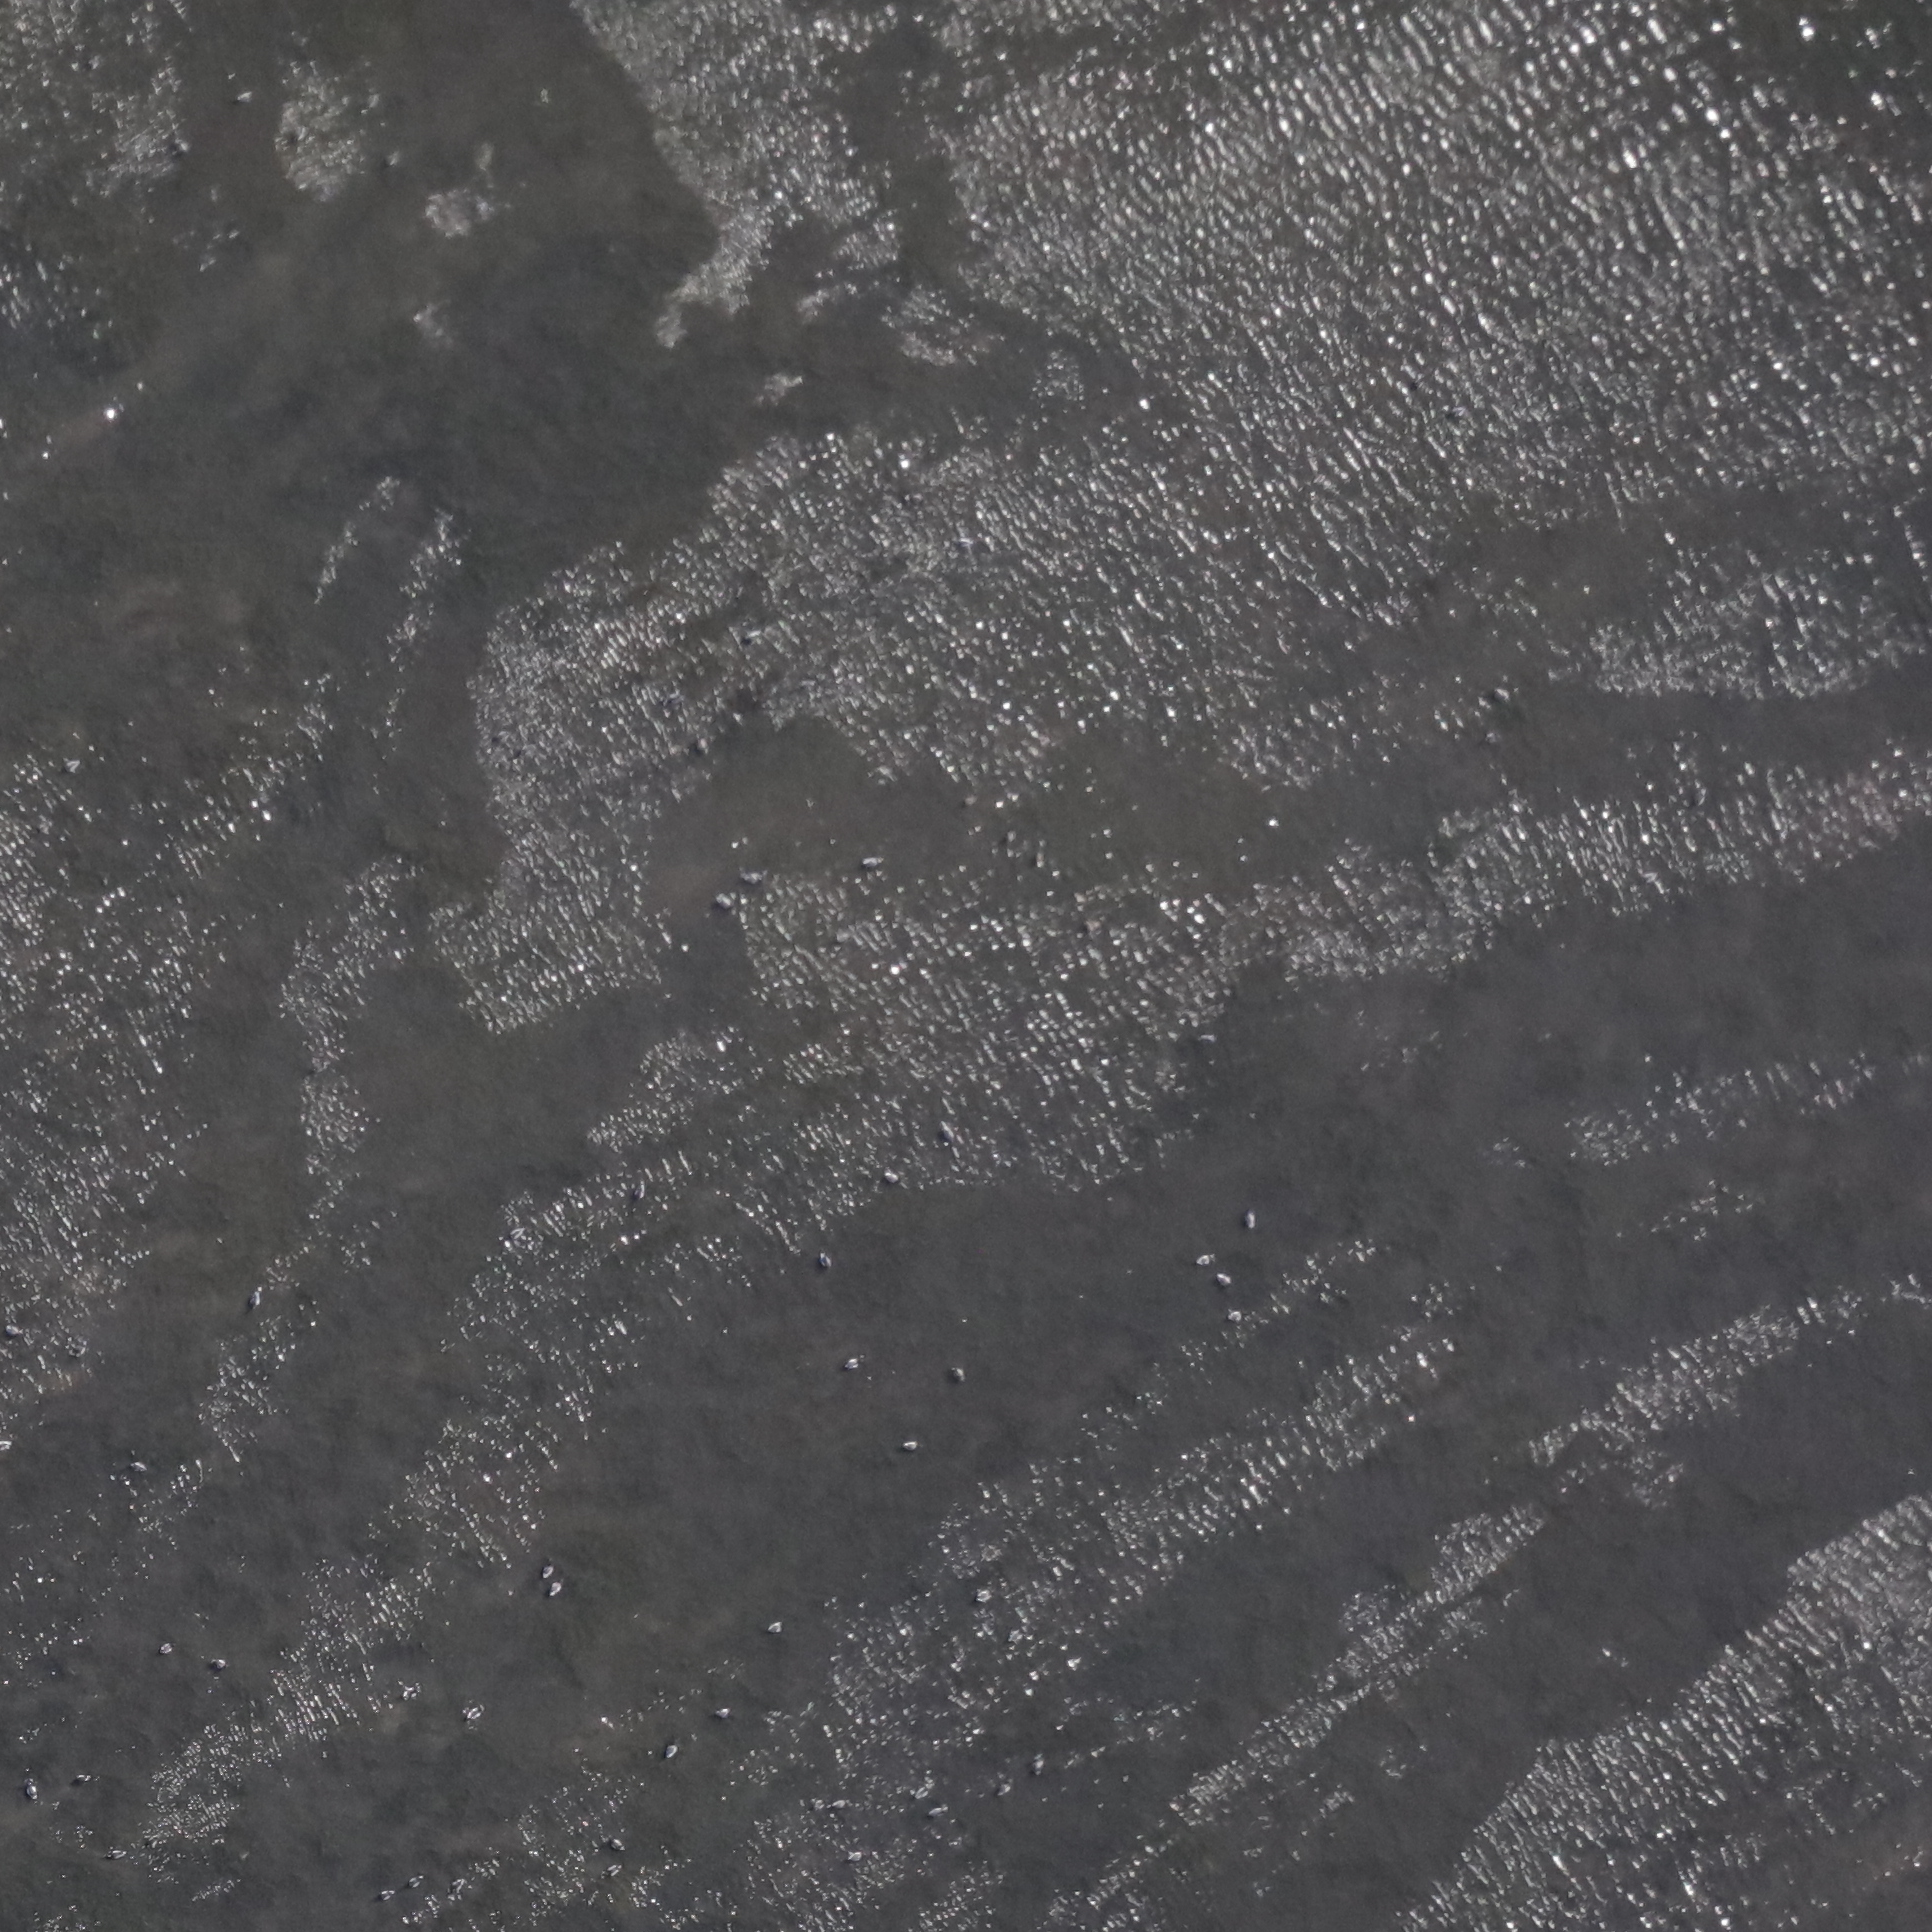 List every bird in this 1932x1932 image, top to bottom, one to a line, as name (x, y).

brant (254, 92)
brant (299, 136)
brant (186, 144)
brant (394, 163)
brant (753, 636)
brant (681, 696)
brant (496, 740)
brant (712, 754)
brant (527, 755)
brant (72, 771)
brant (1706, 798)
other bird (979, 807)
brant (49, 828)
other bird (1013, 837)
brant (875, 866)
other bird (1045, 867)
brant (757, 879)
brant (727, 899)
other bird (1101, 927)
brant (942, 1127)
brant (894, 1178)
brant (640, 1182)
brant (1257, 1214)
brant (515, 1224)
brant (1201, 1250)
brant (828, 1259)
brant (1225, 1279)
brant (251, 1306)
brant (1241, 1315)
brant (15, 1326)
brant (89, 1347)
brant (858, 1359)
brant (956, 1370)
brant (910, 1443)
brant (0, 1450)
brant (551, 1571)
brant (985, 1592)
brant (565, 1593)
brant (777, 1626)
brant (1013, 1631)
brant (173, 1651)
brant (223, 1668)
brant (416, 1698)
brant (721, 1717)
brant (474, 1719)
brant (672, 1749)
brant (1044, 1761)
brant (93, 1774)
brant (41, 1790)
brant (1005, 1790)
brant (919, 1794)
brant (817, 1799)
brant (843, 1800)
brant (935, 1814)
brant (163, 1838)
brant (612, 1849)
brant (862, 1851)
brant (128, 1852)
brant (424, 1875)
brant (608, 1878)
brant (456, 1883)
brant (393, 1893)